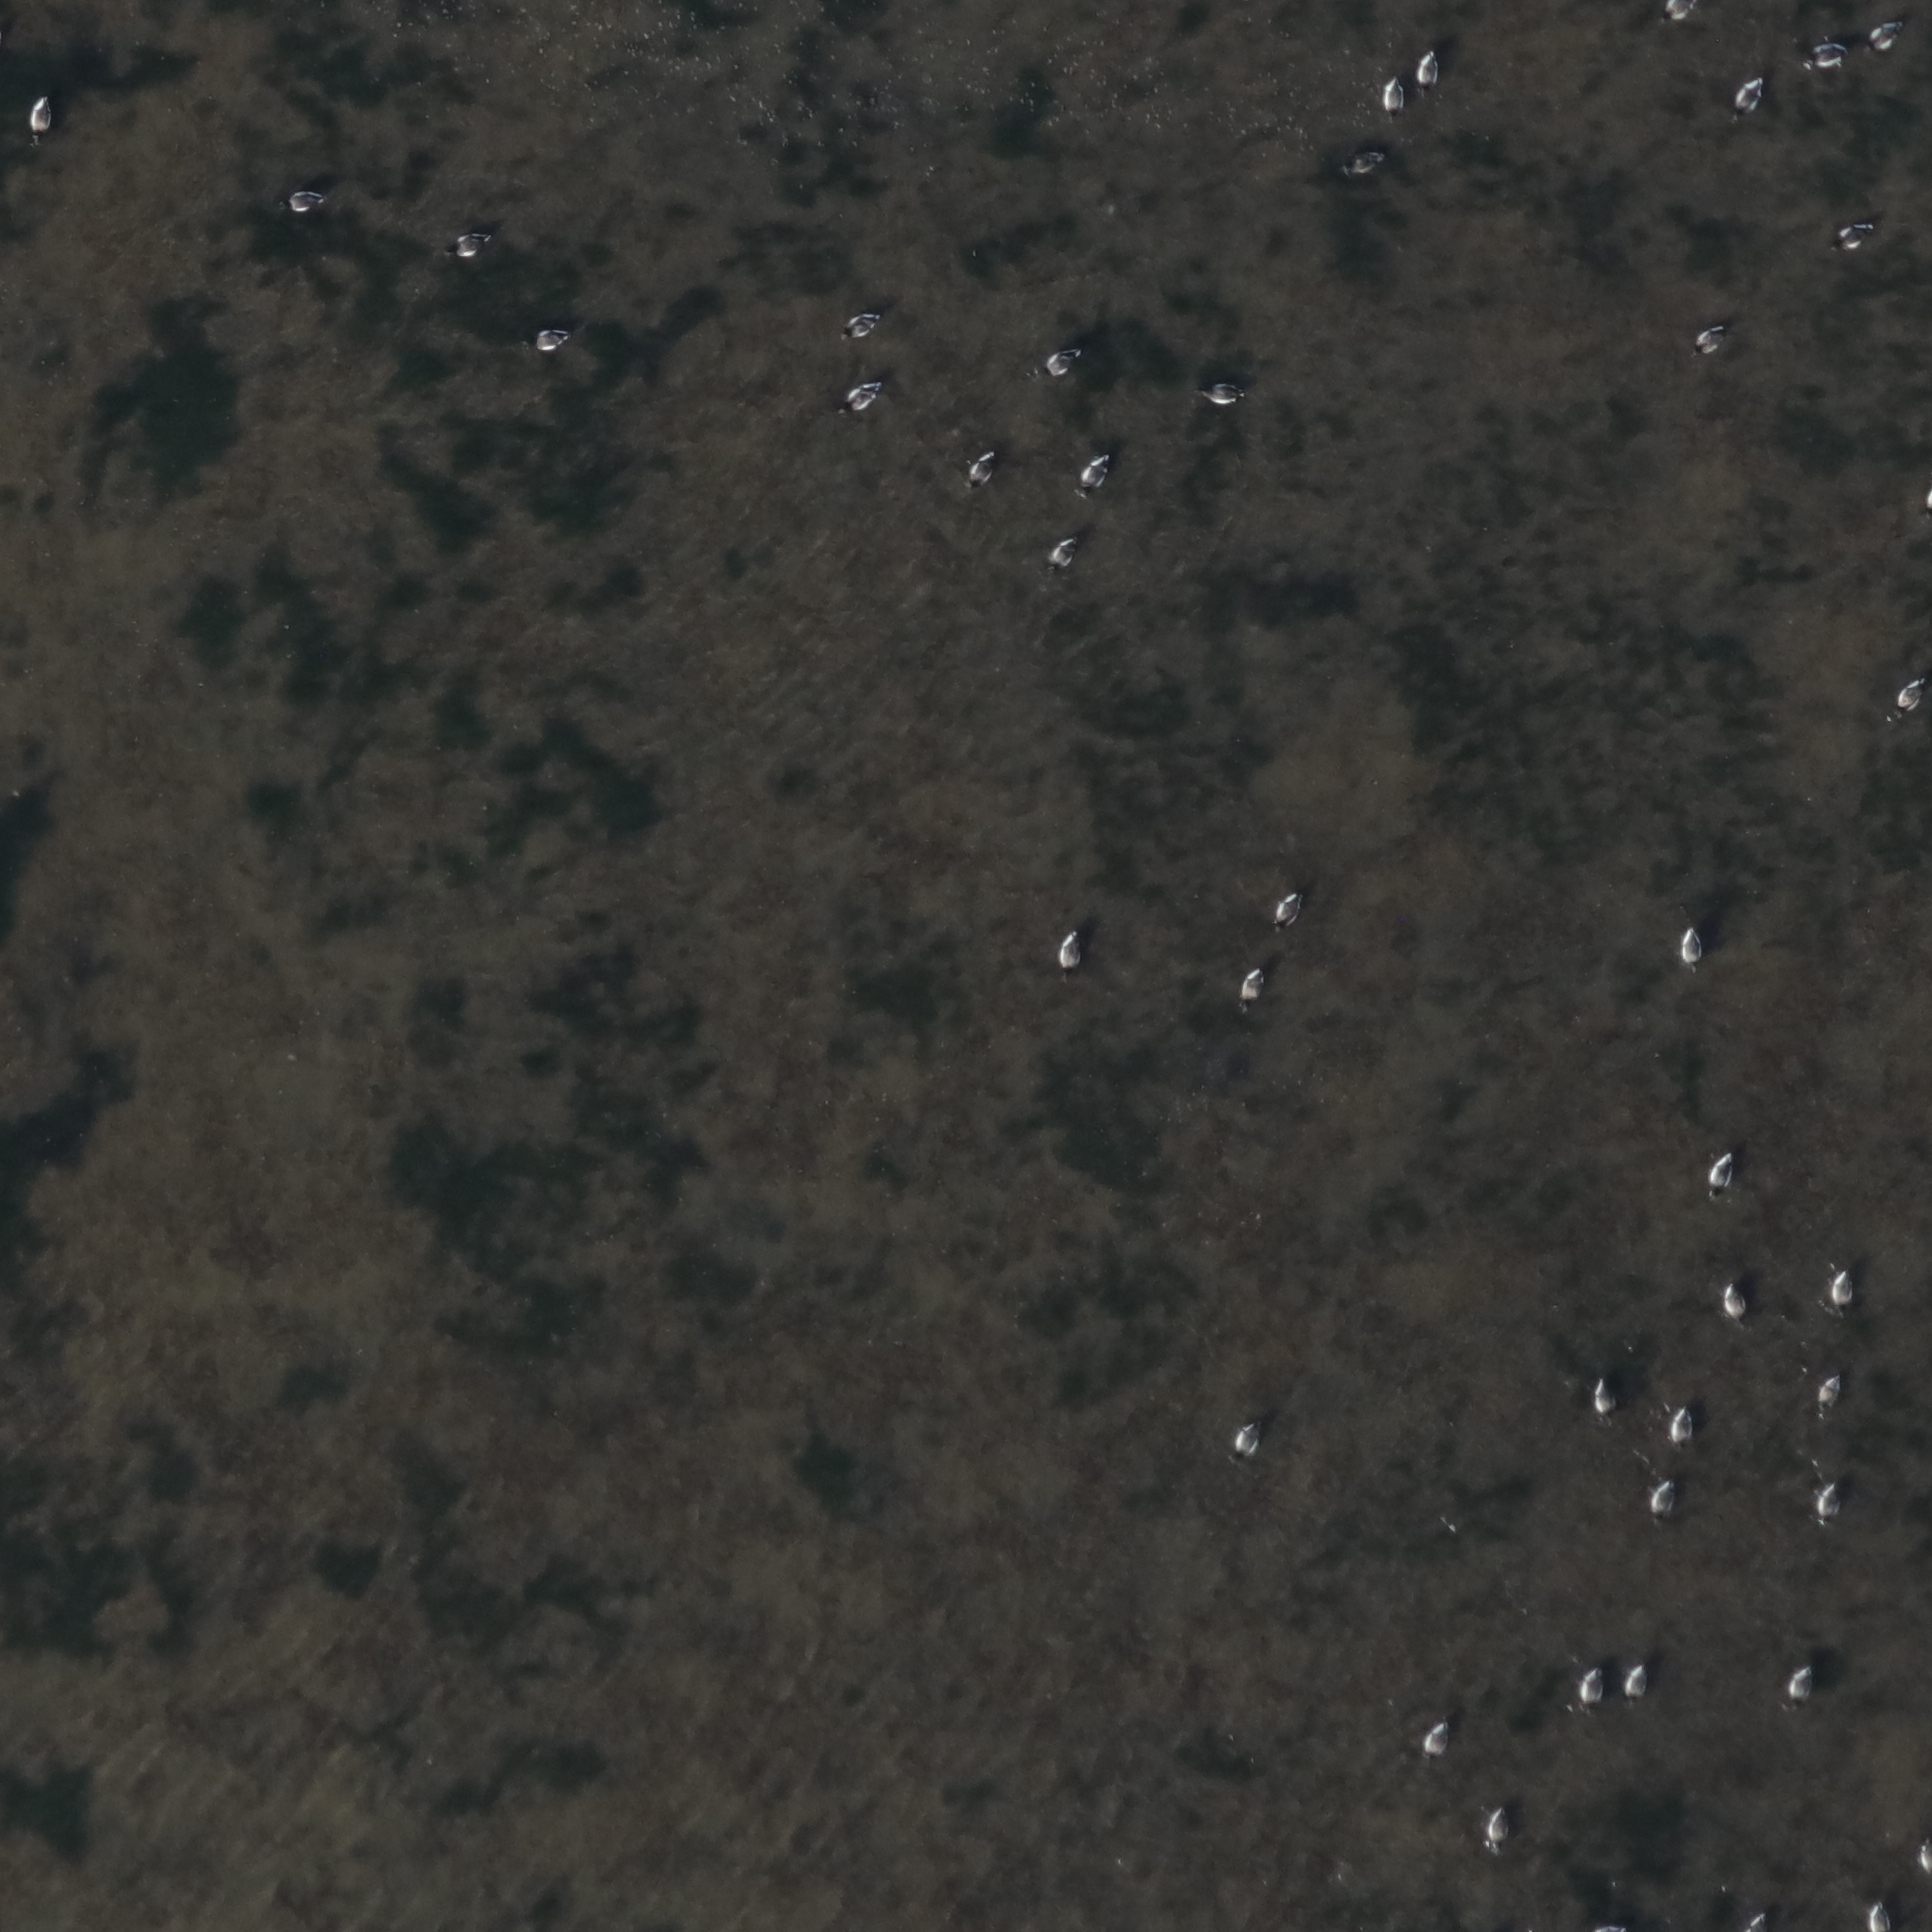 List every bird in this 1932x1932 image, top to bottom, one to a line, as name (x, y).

brant (1682, 6)
brant (1884, 36)
brant (1826, 53)
brant (1431, 71)
brant (1392, 97)
brant (1750, 97)
brant (43, 121)
brant (1364, 164)
brant (301, 201)
brant (1853, 235)
brant (468, 244)
brant (859, 325)
brant (548, 338)
brant (1713, 340)
brant (1060, 362)
brant (1223, 392)
brant (860, 397)
brant (980, 471)
brant (1094, 473)
brant (1063, 553)
brant (1913, 695)
brant (1289, 909)
brant (1692, 947)
brant (1068, 950)
brant (1254, 987)
brant (1721, 1176)
brant (1841, 1292)
brant (1736, 1303)
brant (1829, 1393)
brant (1603, 1401)
brant (1684, 1430)
brant (1246, 1442)
brant (1826, 1499)
brant (1663, 1502)
brant (1638, 1683)
brant (1802, 1686)
brant (1593, 1687)
brant (1436, 1742)
brant (1499, 1828)
brant (1931, 1858)
brant (1882, 1920)